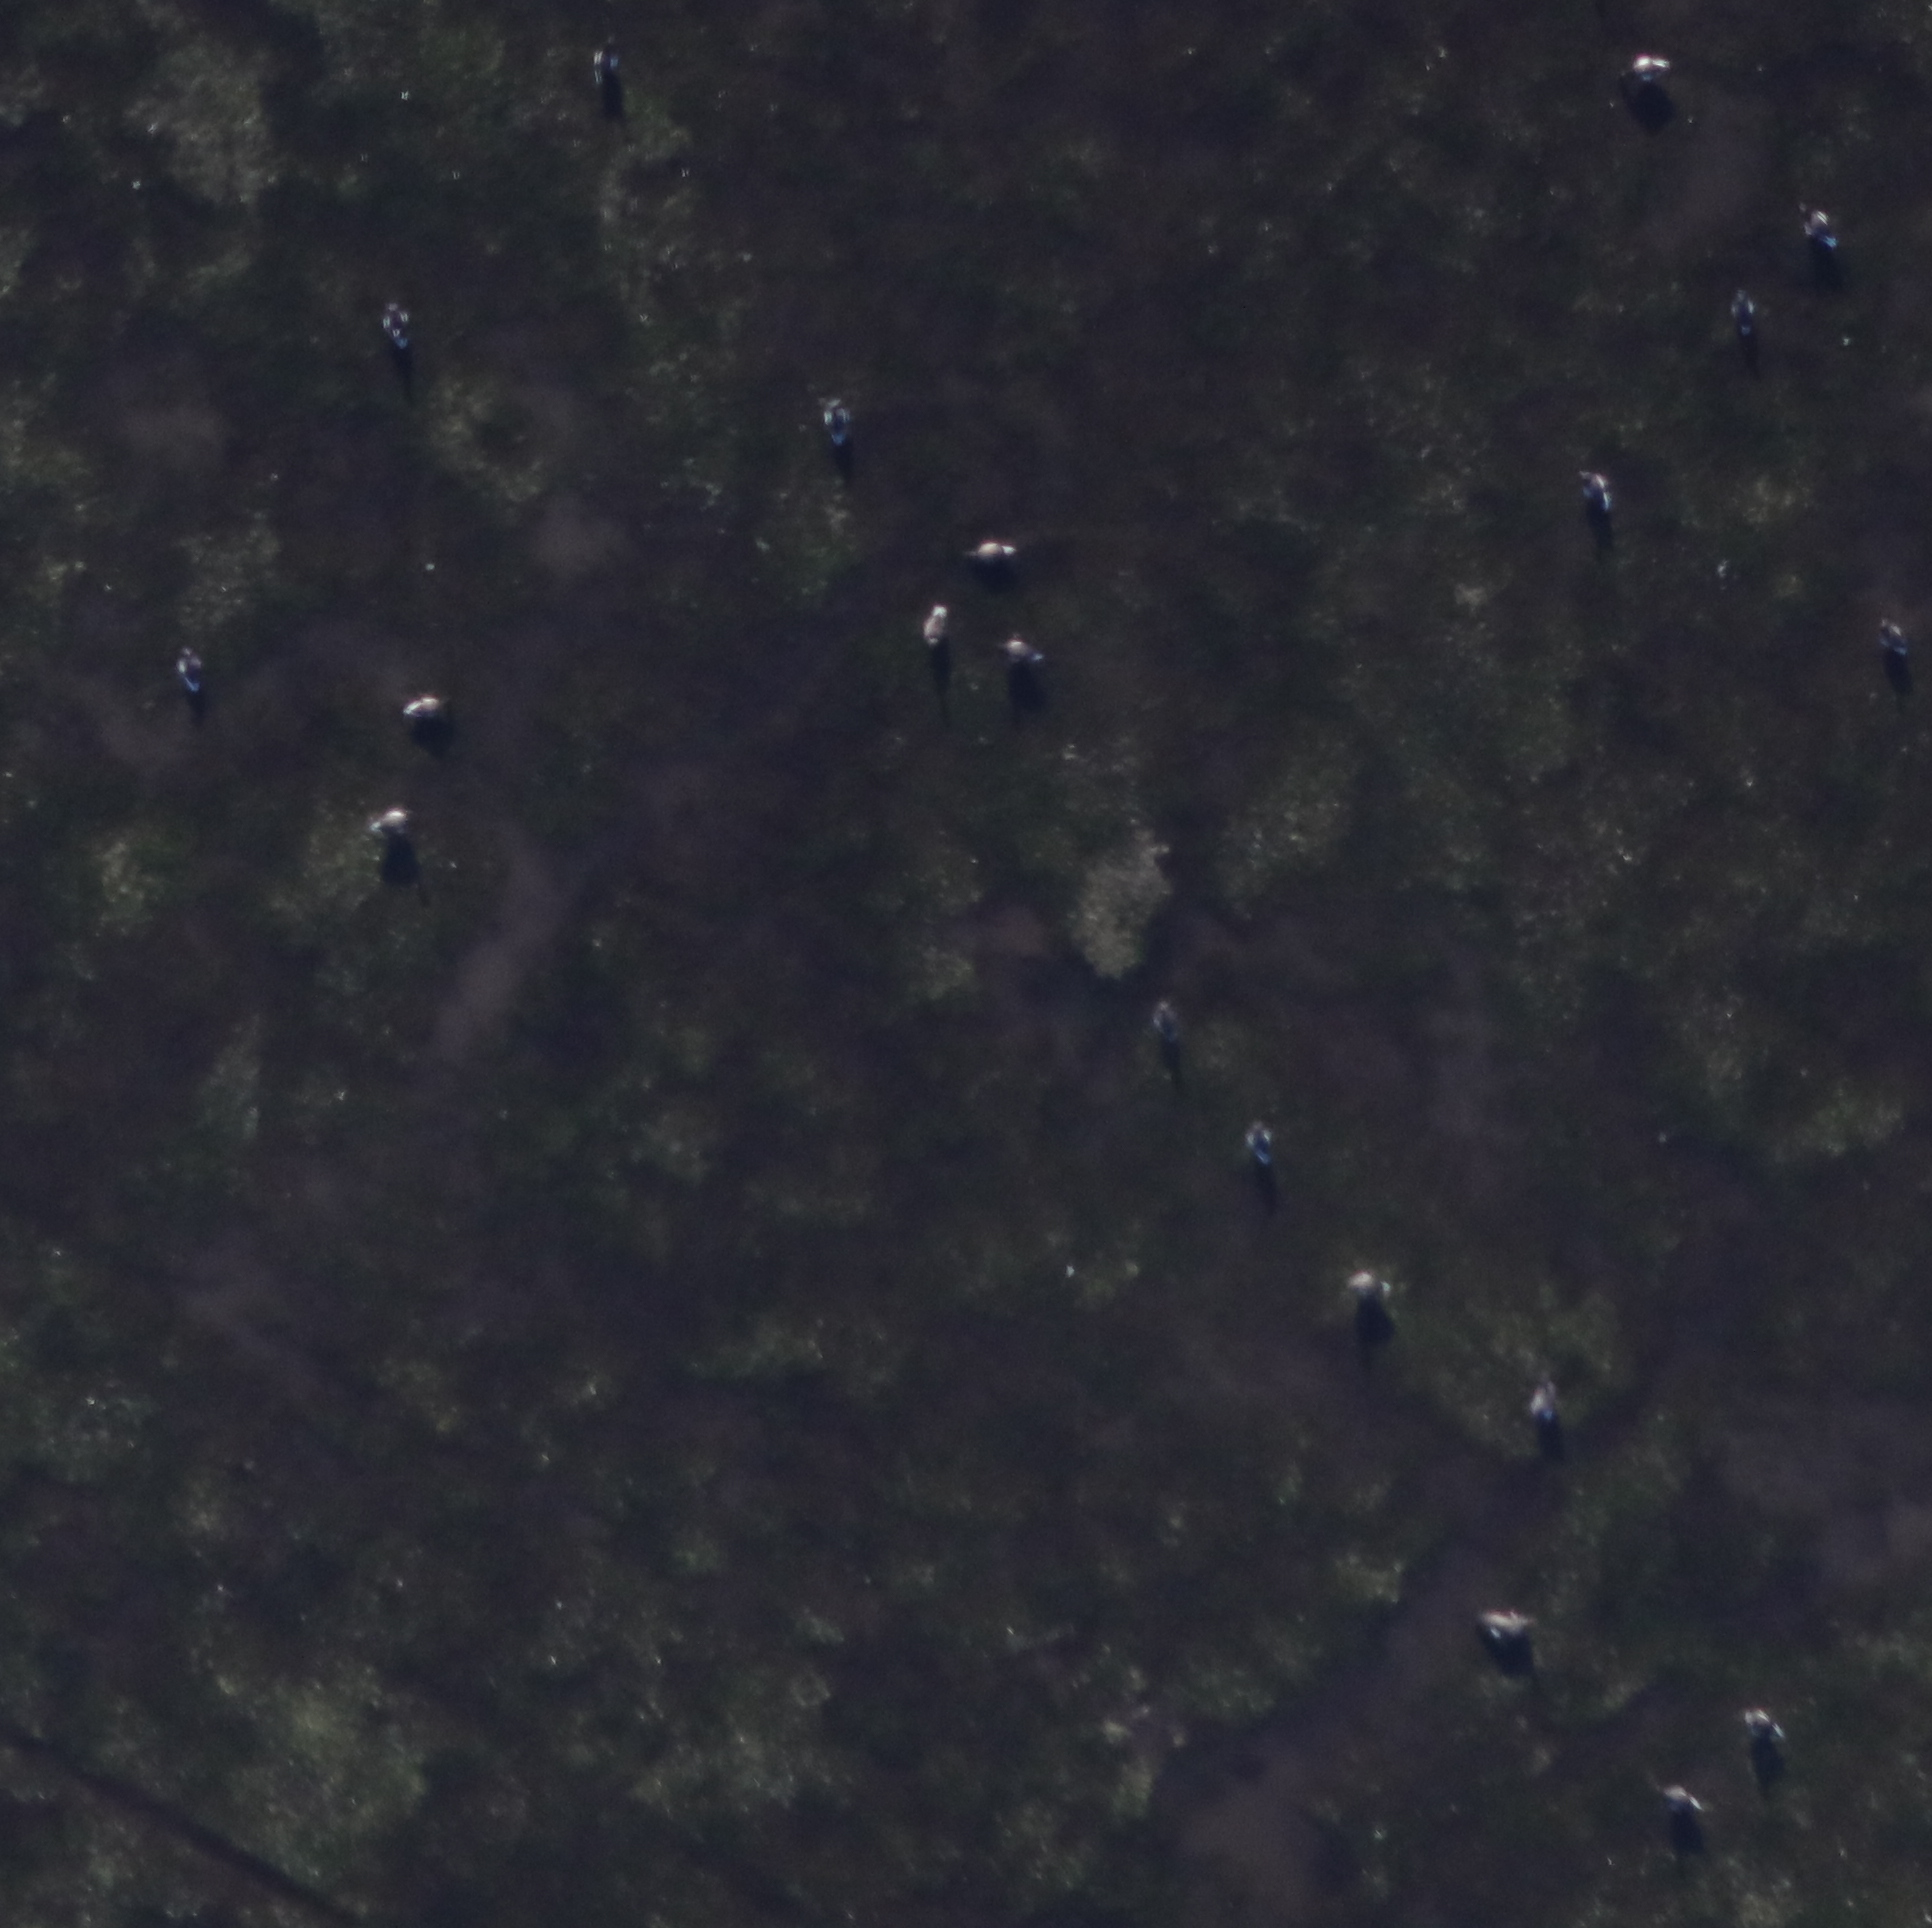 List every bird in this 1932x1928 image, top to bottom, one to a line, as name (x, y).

brant (596, 58)
brant (1655, 71)
brant (1818, 227)
brant (1741, 315)
brant (394, 324)
brant (831, 422)
brant (1594, 491)
emperor goose (992, 557)
emperor goose (942, 630)
brant (1896, 631)
emperor goose (1030, 647)
brant (193, 670)
brant (429, 706)
brant (387, 824)
brant (1168, 1028)
brant (1256, 1143)
brant (1372, 1278)
brant (1550, 1397)
brant (1503, 1628)
brant (1762, 1728)
brant (1680, 1797)